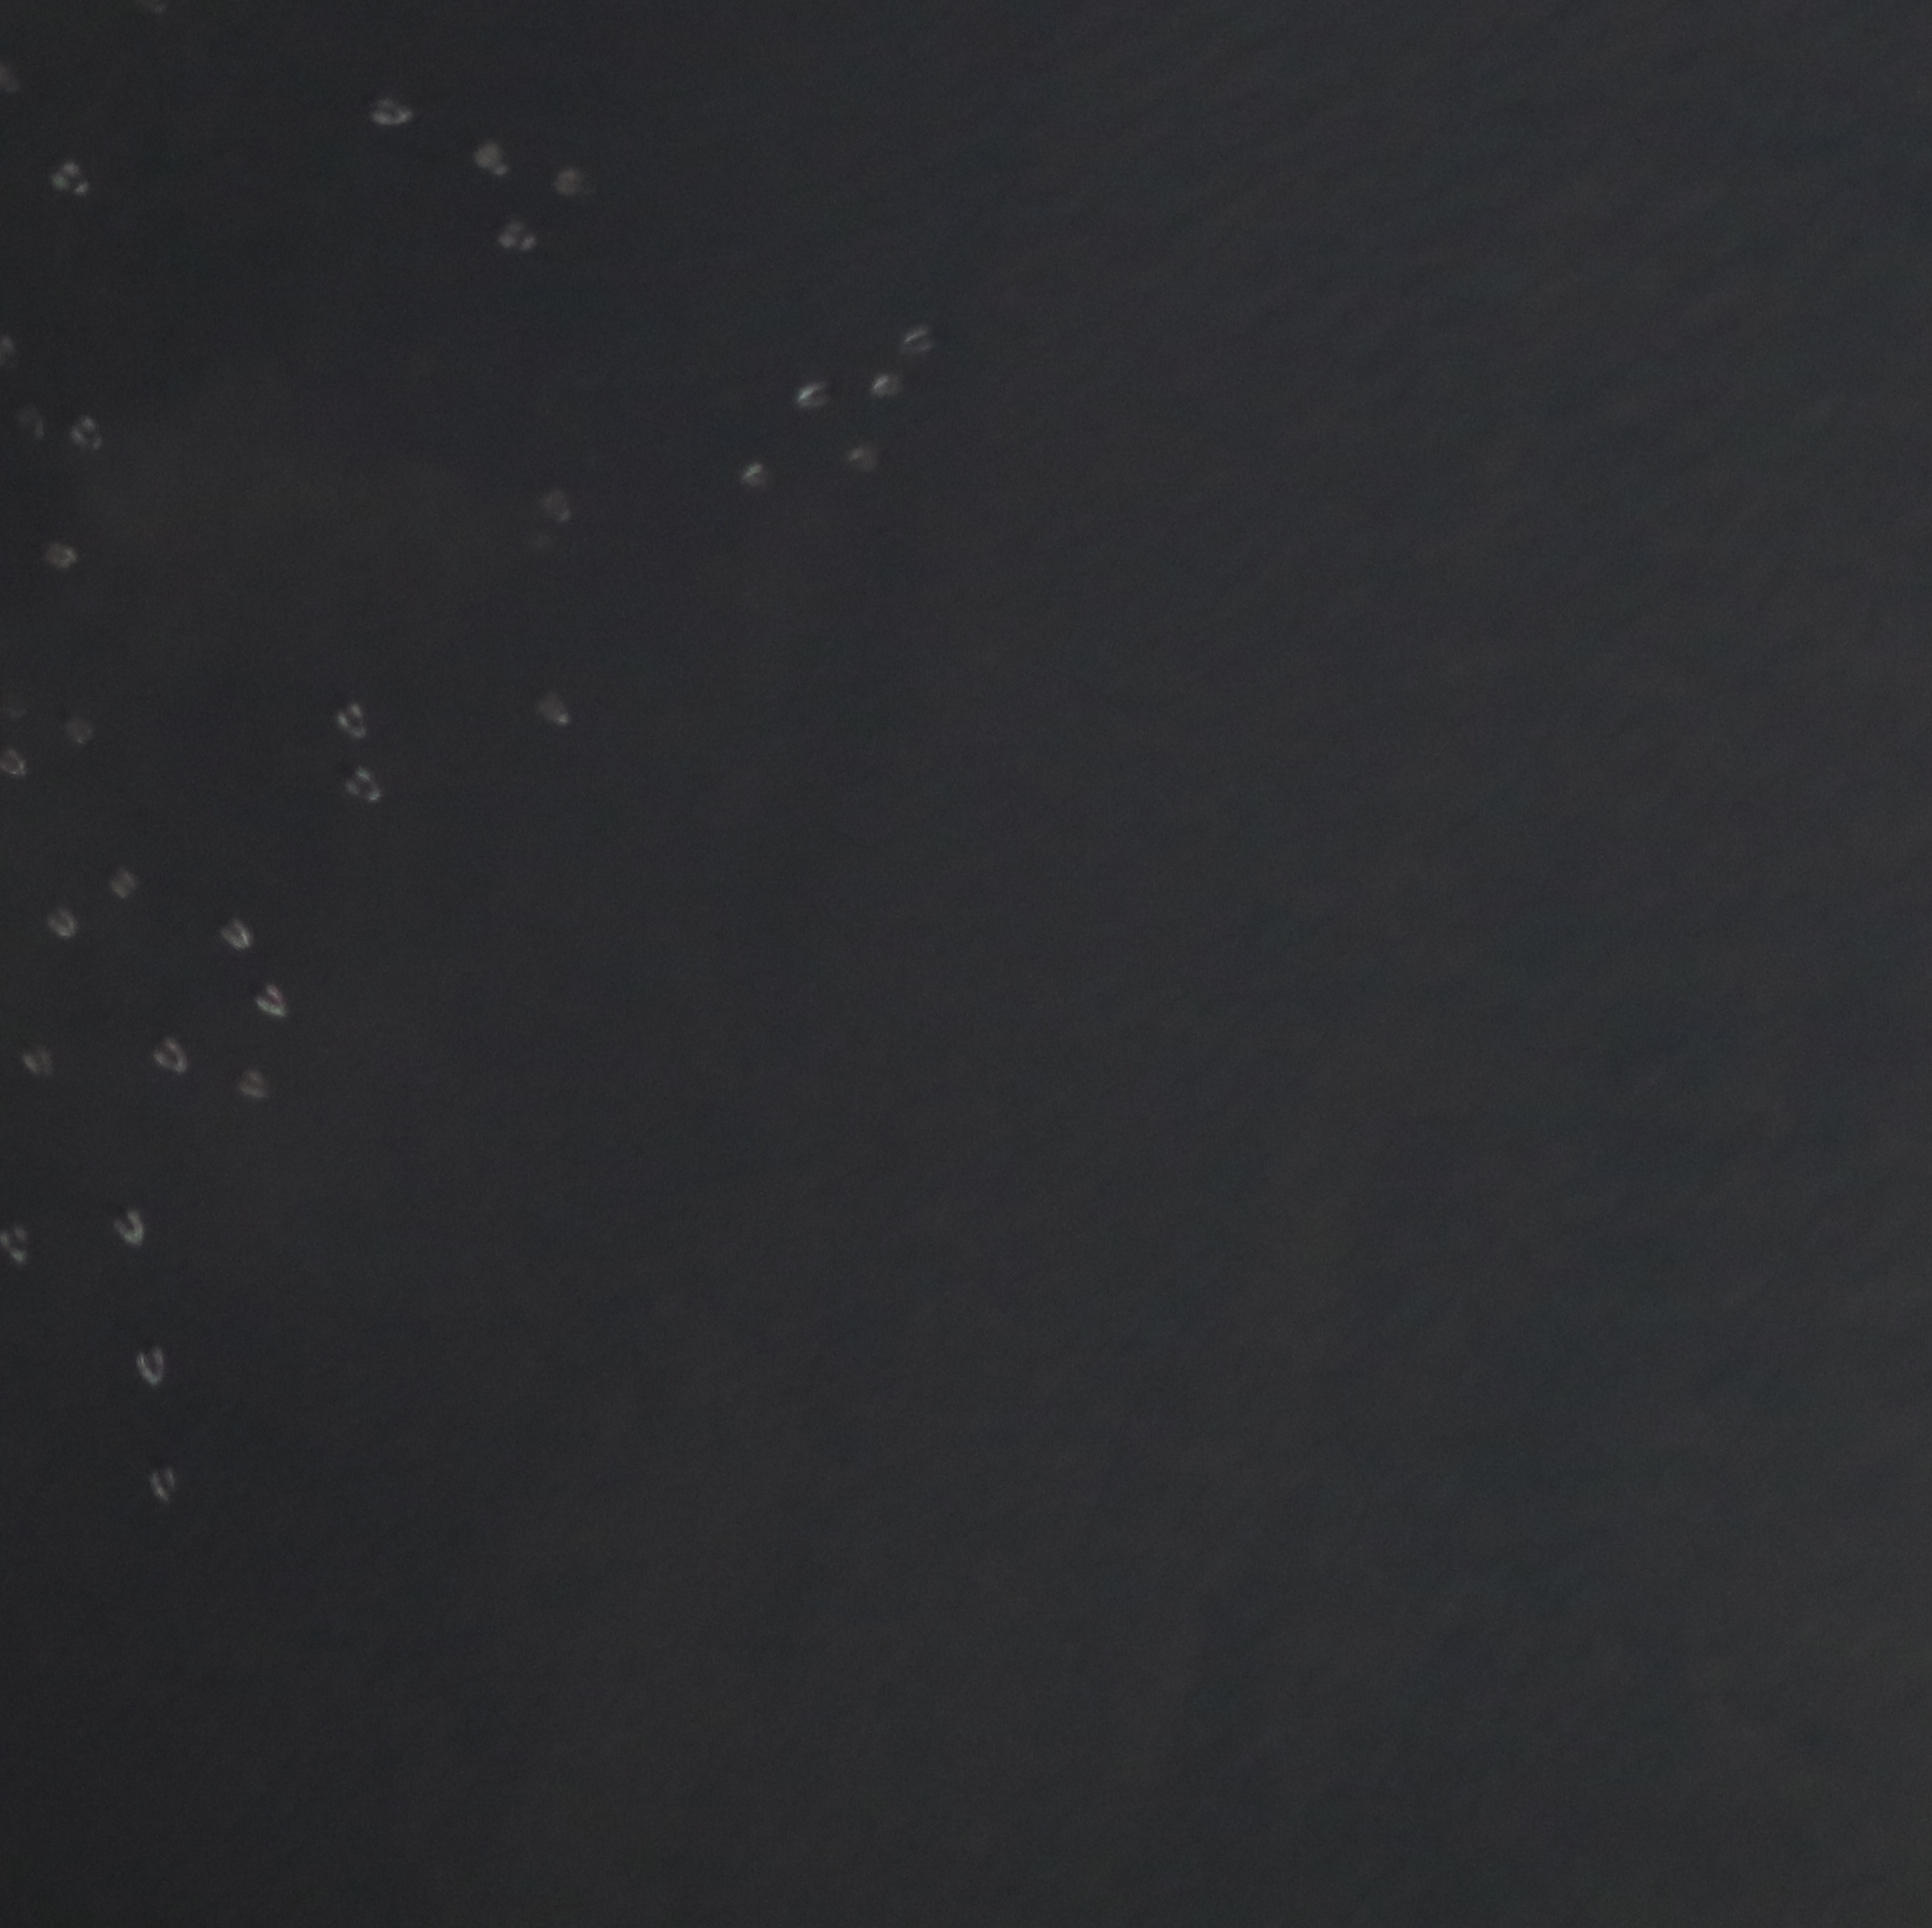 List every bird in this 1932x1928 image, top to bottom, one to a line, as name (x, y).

brant (385, 113)
brant (491, 161)
brant (67, 180)
brant (580, 181)
brant (514, 239)
brant (924, 333)
brant (892, 376)
brant (816, 388)
brant (27, 414)
brant (92, 427)
brant (859, 458)
brant (758, 476)
brant (554, 506)
brant (60, 557)
brant (559, 707)
brant (351, 718)
brant (86, 724)
brant (11, 758)
brant (370, 782)
brant (125, 884)
brant (62, 921)
brant (235, 941)
brant (271, 1006)
brant (174, 1060)
brant (43, 1068)
brant (253, 1083)
brant (134, 1227)
brant (17, 1240)
brant (154, 1363)
brant (161, 1477)